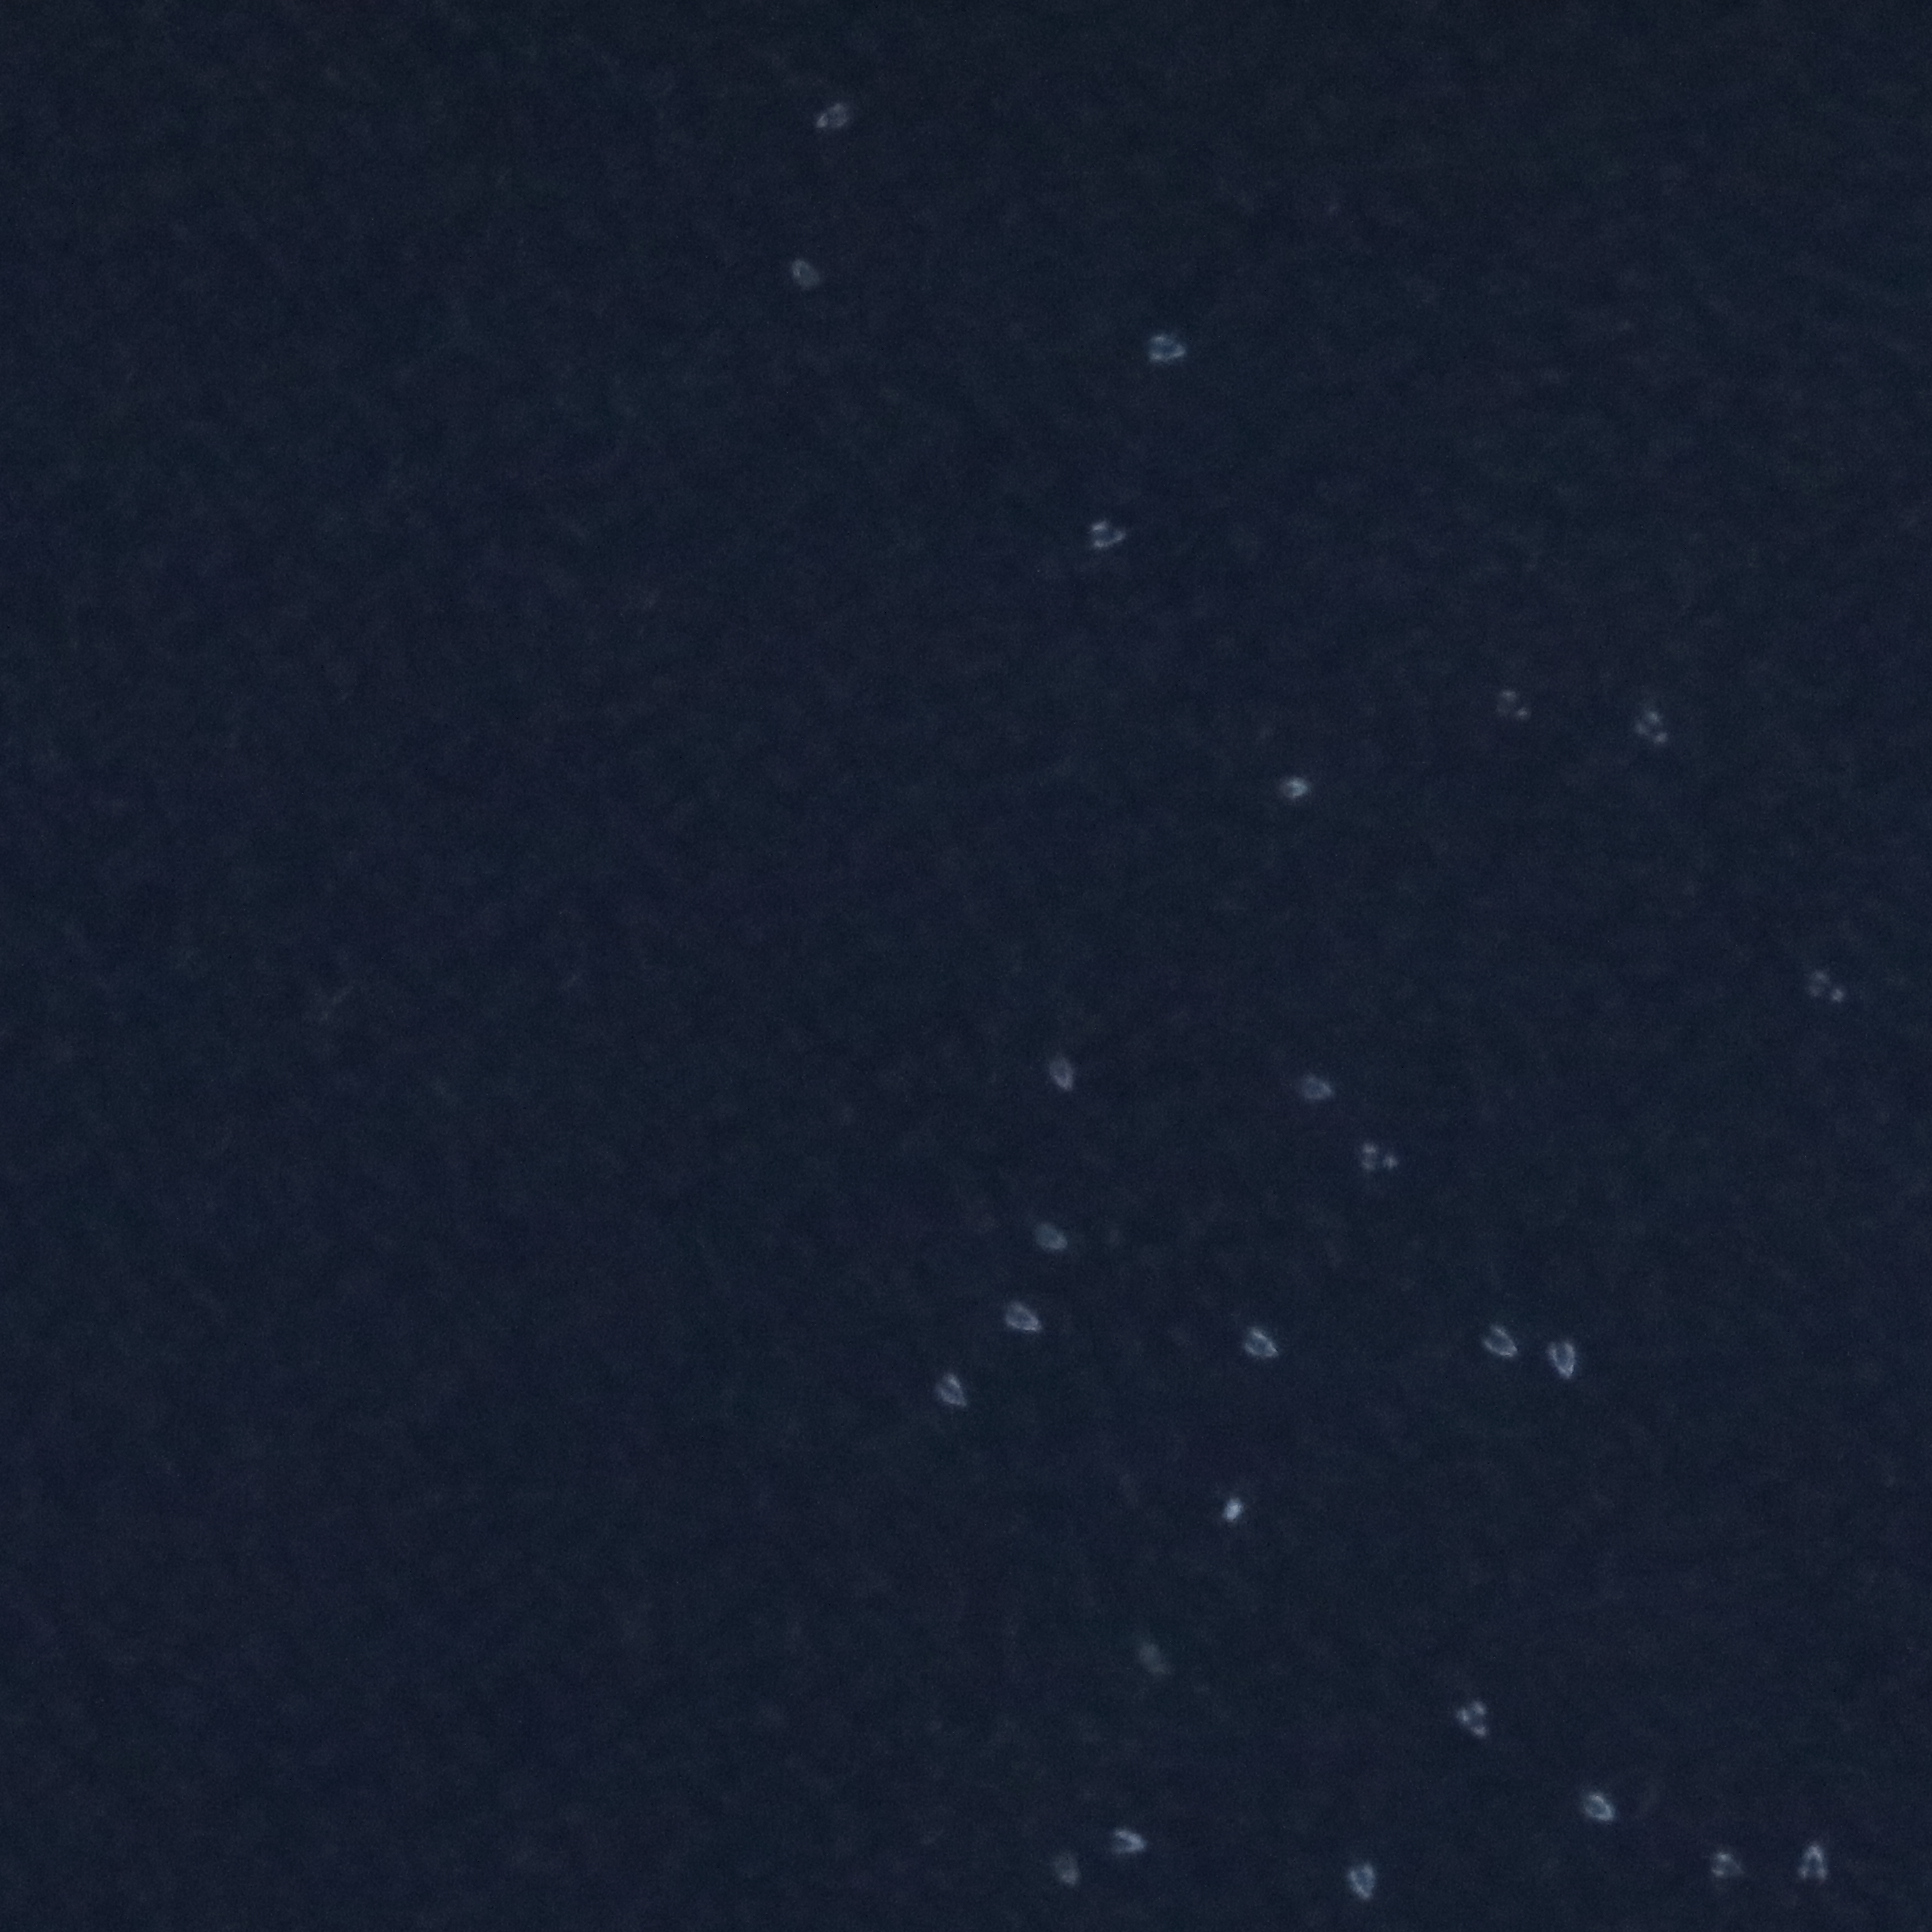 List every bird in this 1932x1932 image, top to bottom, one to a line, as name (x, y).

brant (837, 116)
brant (802, 272)
brant (1162, 346)
brant (1104, 535)
brant (1510, 703)
brant (1650, 726)
brant (1293, 789)
brant (1820, 984)
brant (1060, 1072)
brant (1311, 1089)
brant (1372, 1157)
brant (1047, 1236)
brant (1021, 1317)
brant (1502, 1342)
brant (1261, 1343)
brant (1562, 1356)
brant (948, 1388)
brant (1473, 1719)
brant (1595, 1802)
brant (1125, 1841)
brant (1812, 1864)
brant (1725, 1866)
brant (1361, 1877)